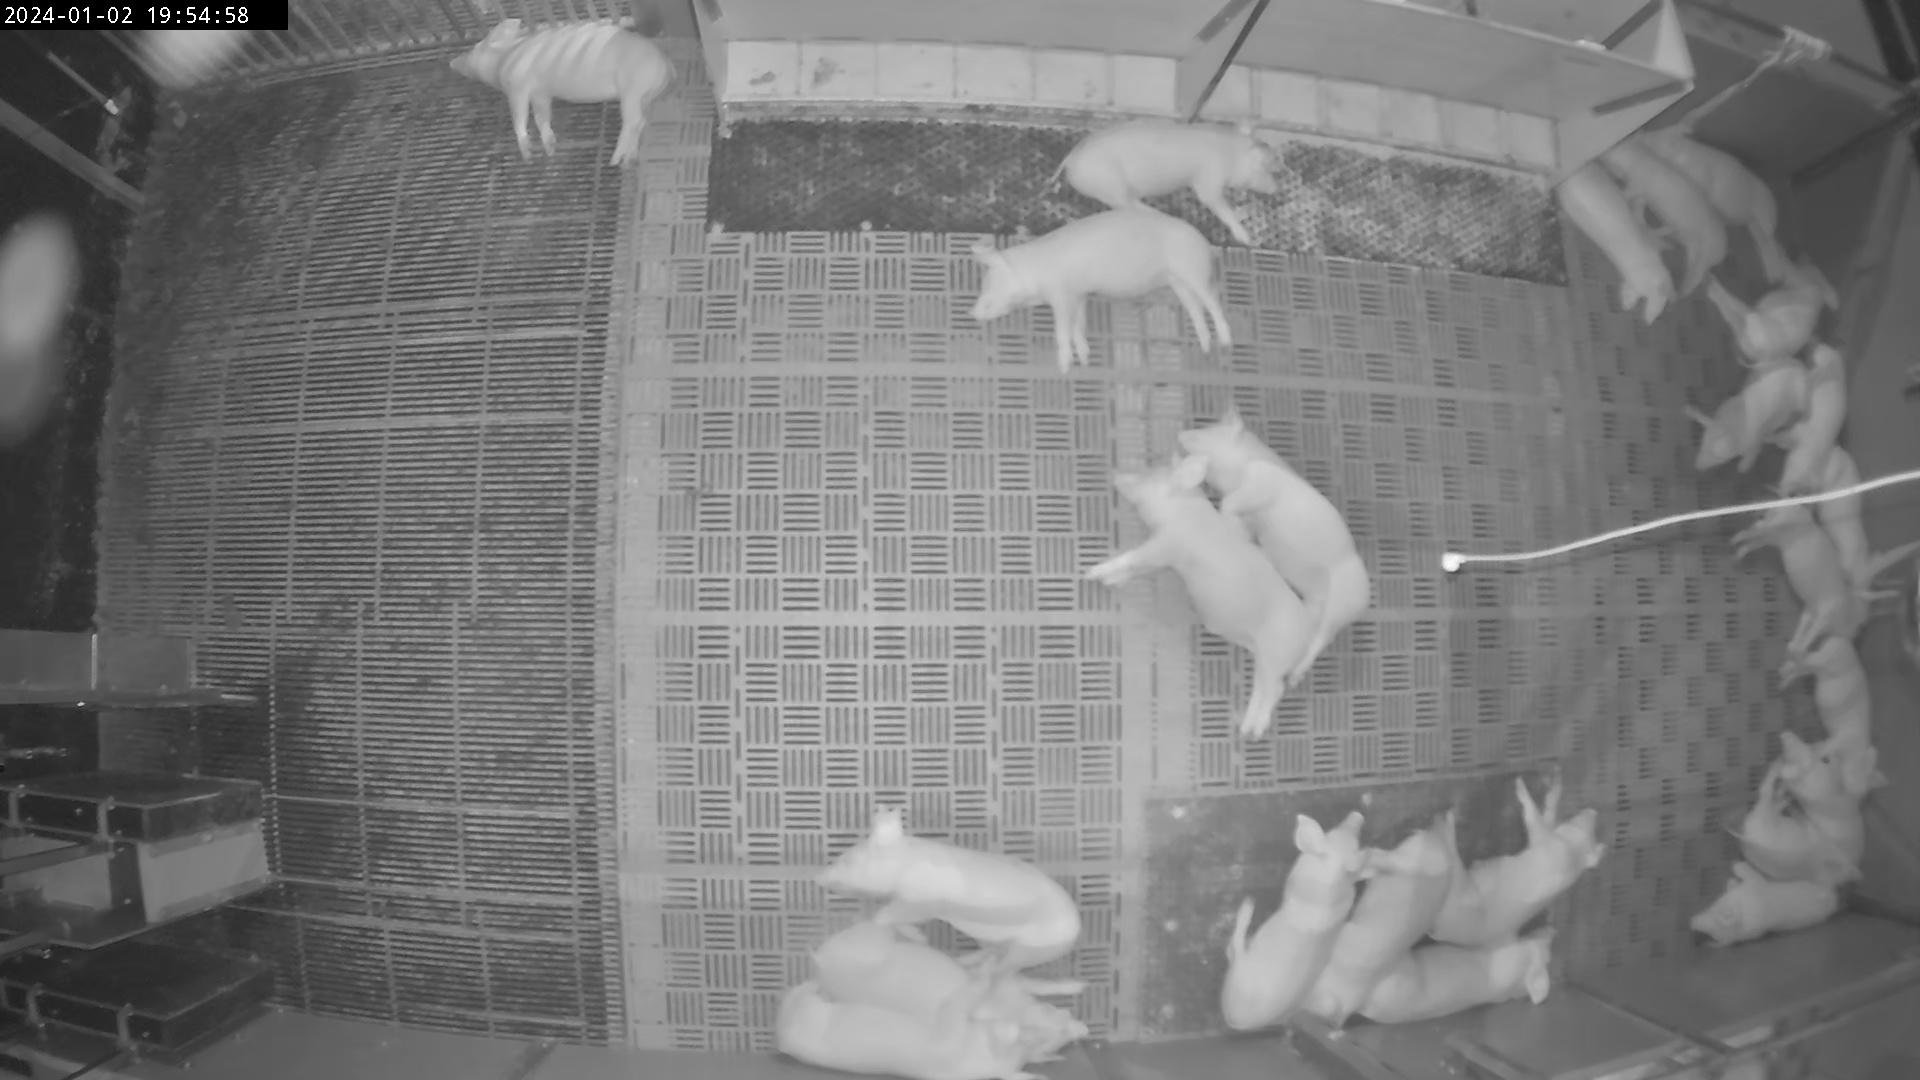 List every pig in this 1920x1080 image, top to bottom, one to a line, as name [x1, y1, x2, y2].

pig [446, 18, 681, 172]
pig [1055, 112, 1281, 247]
pig [1644, 122, 1783, 283]
pig [1595, 126, 1730, 298]
pig [1549, 161, 1678, 325]
pig [968, 207, 1235, 373]
pig [1699, 249, 1839, 367]
pig [1763, 334, 1848, 498]
pig [1684, 355, 1812, 473]
pig [1177, 406, 1372, 686]
pig [1815, 443, 1881, 591]
pig [1084, 449, 1312, 748]
pig [1729, 502, 1867, 662]
pig [1776, 633, 1888, 806]
pig [1779, 728, 1867, 868]
pig [1724, 753, 1865, 889]
pig [1423, 774, 1606, 946]
pig [816, 805, 1081, 982]
pig [1219, 810, 1369, 1031]
pig [1297, 827, 1455, 1033]
pig [1688, 859, 1837, 949]
pig [805, 918, 1087, 1062]
pig [1357, 923, 1559, 1025]
pig [772, 953, 1053, 1078]